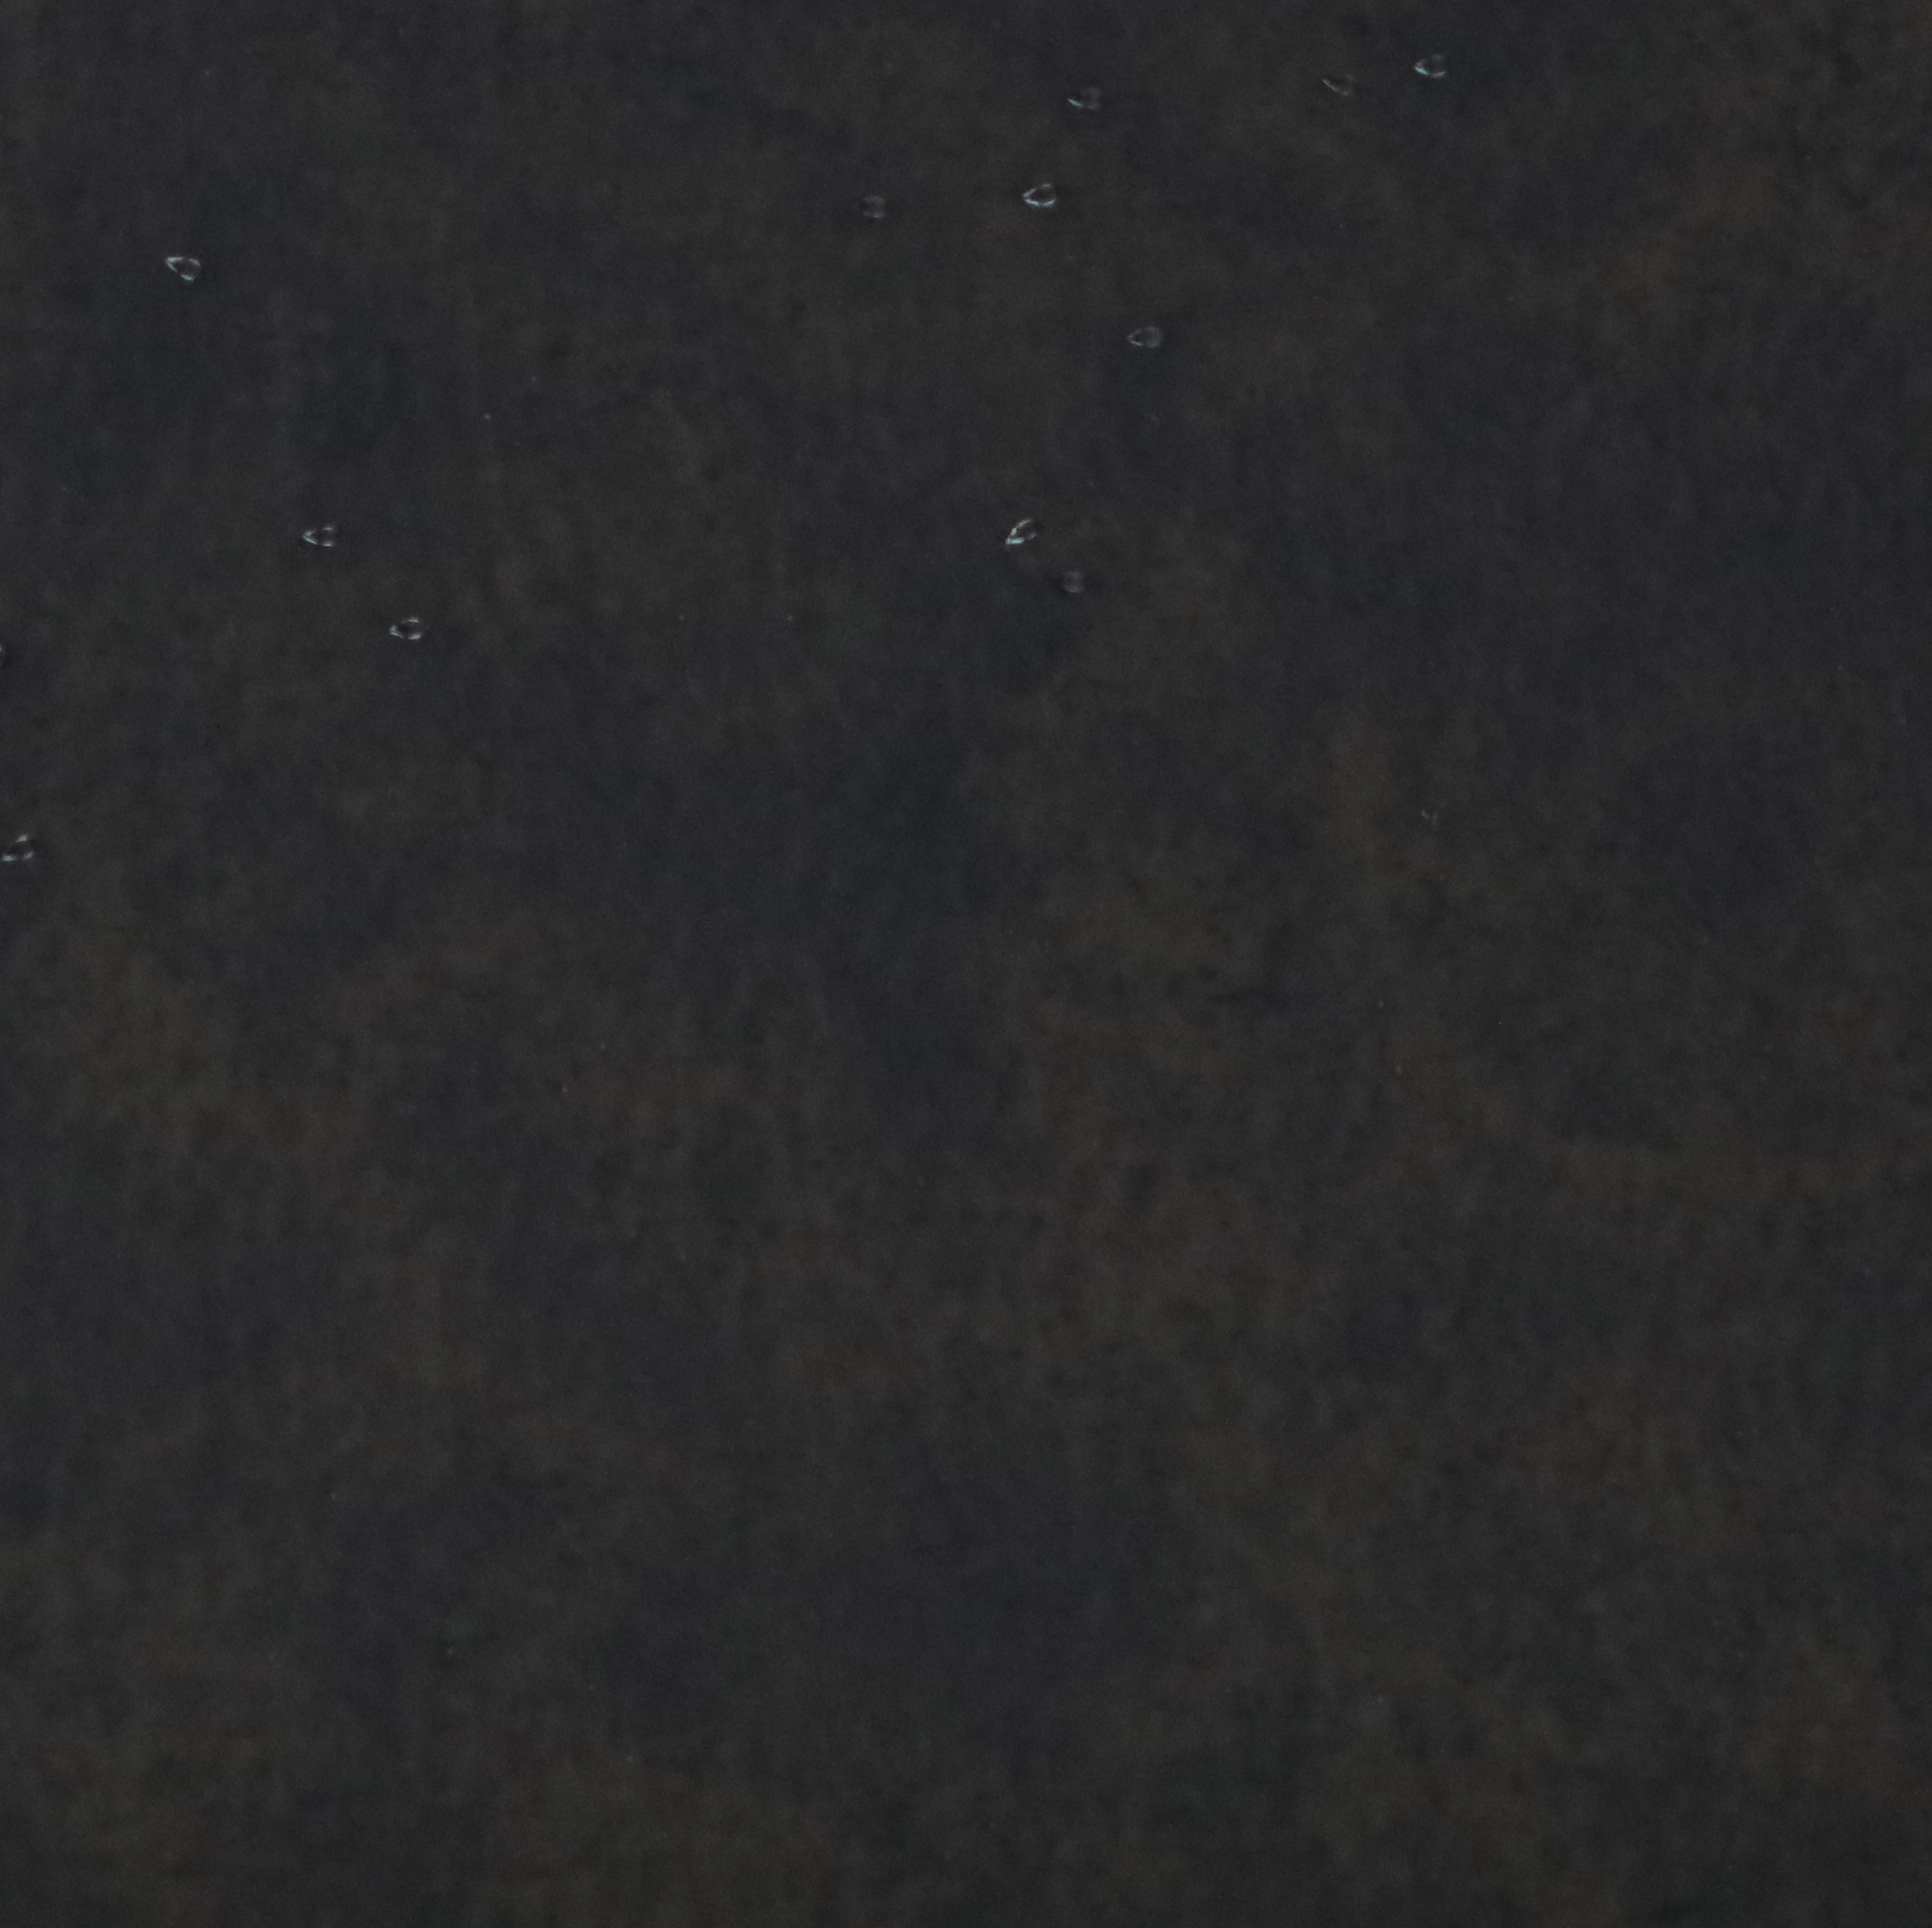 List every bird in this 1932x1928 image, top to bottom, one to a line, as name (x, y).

brant (1430, 64)
brant (1343, 85)
brant (1093, 101)
brant (1042, 195)
brant (875, 207)
brant (188, 267)
brant (1147, 339)
brant (1024, 530)
brant (324, 534)
brant (1076, 584)
brant (398, 632)
brant (16, 850)